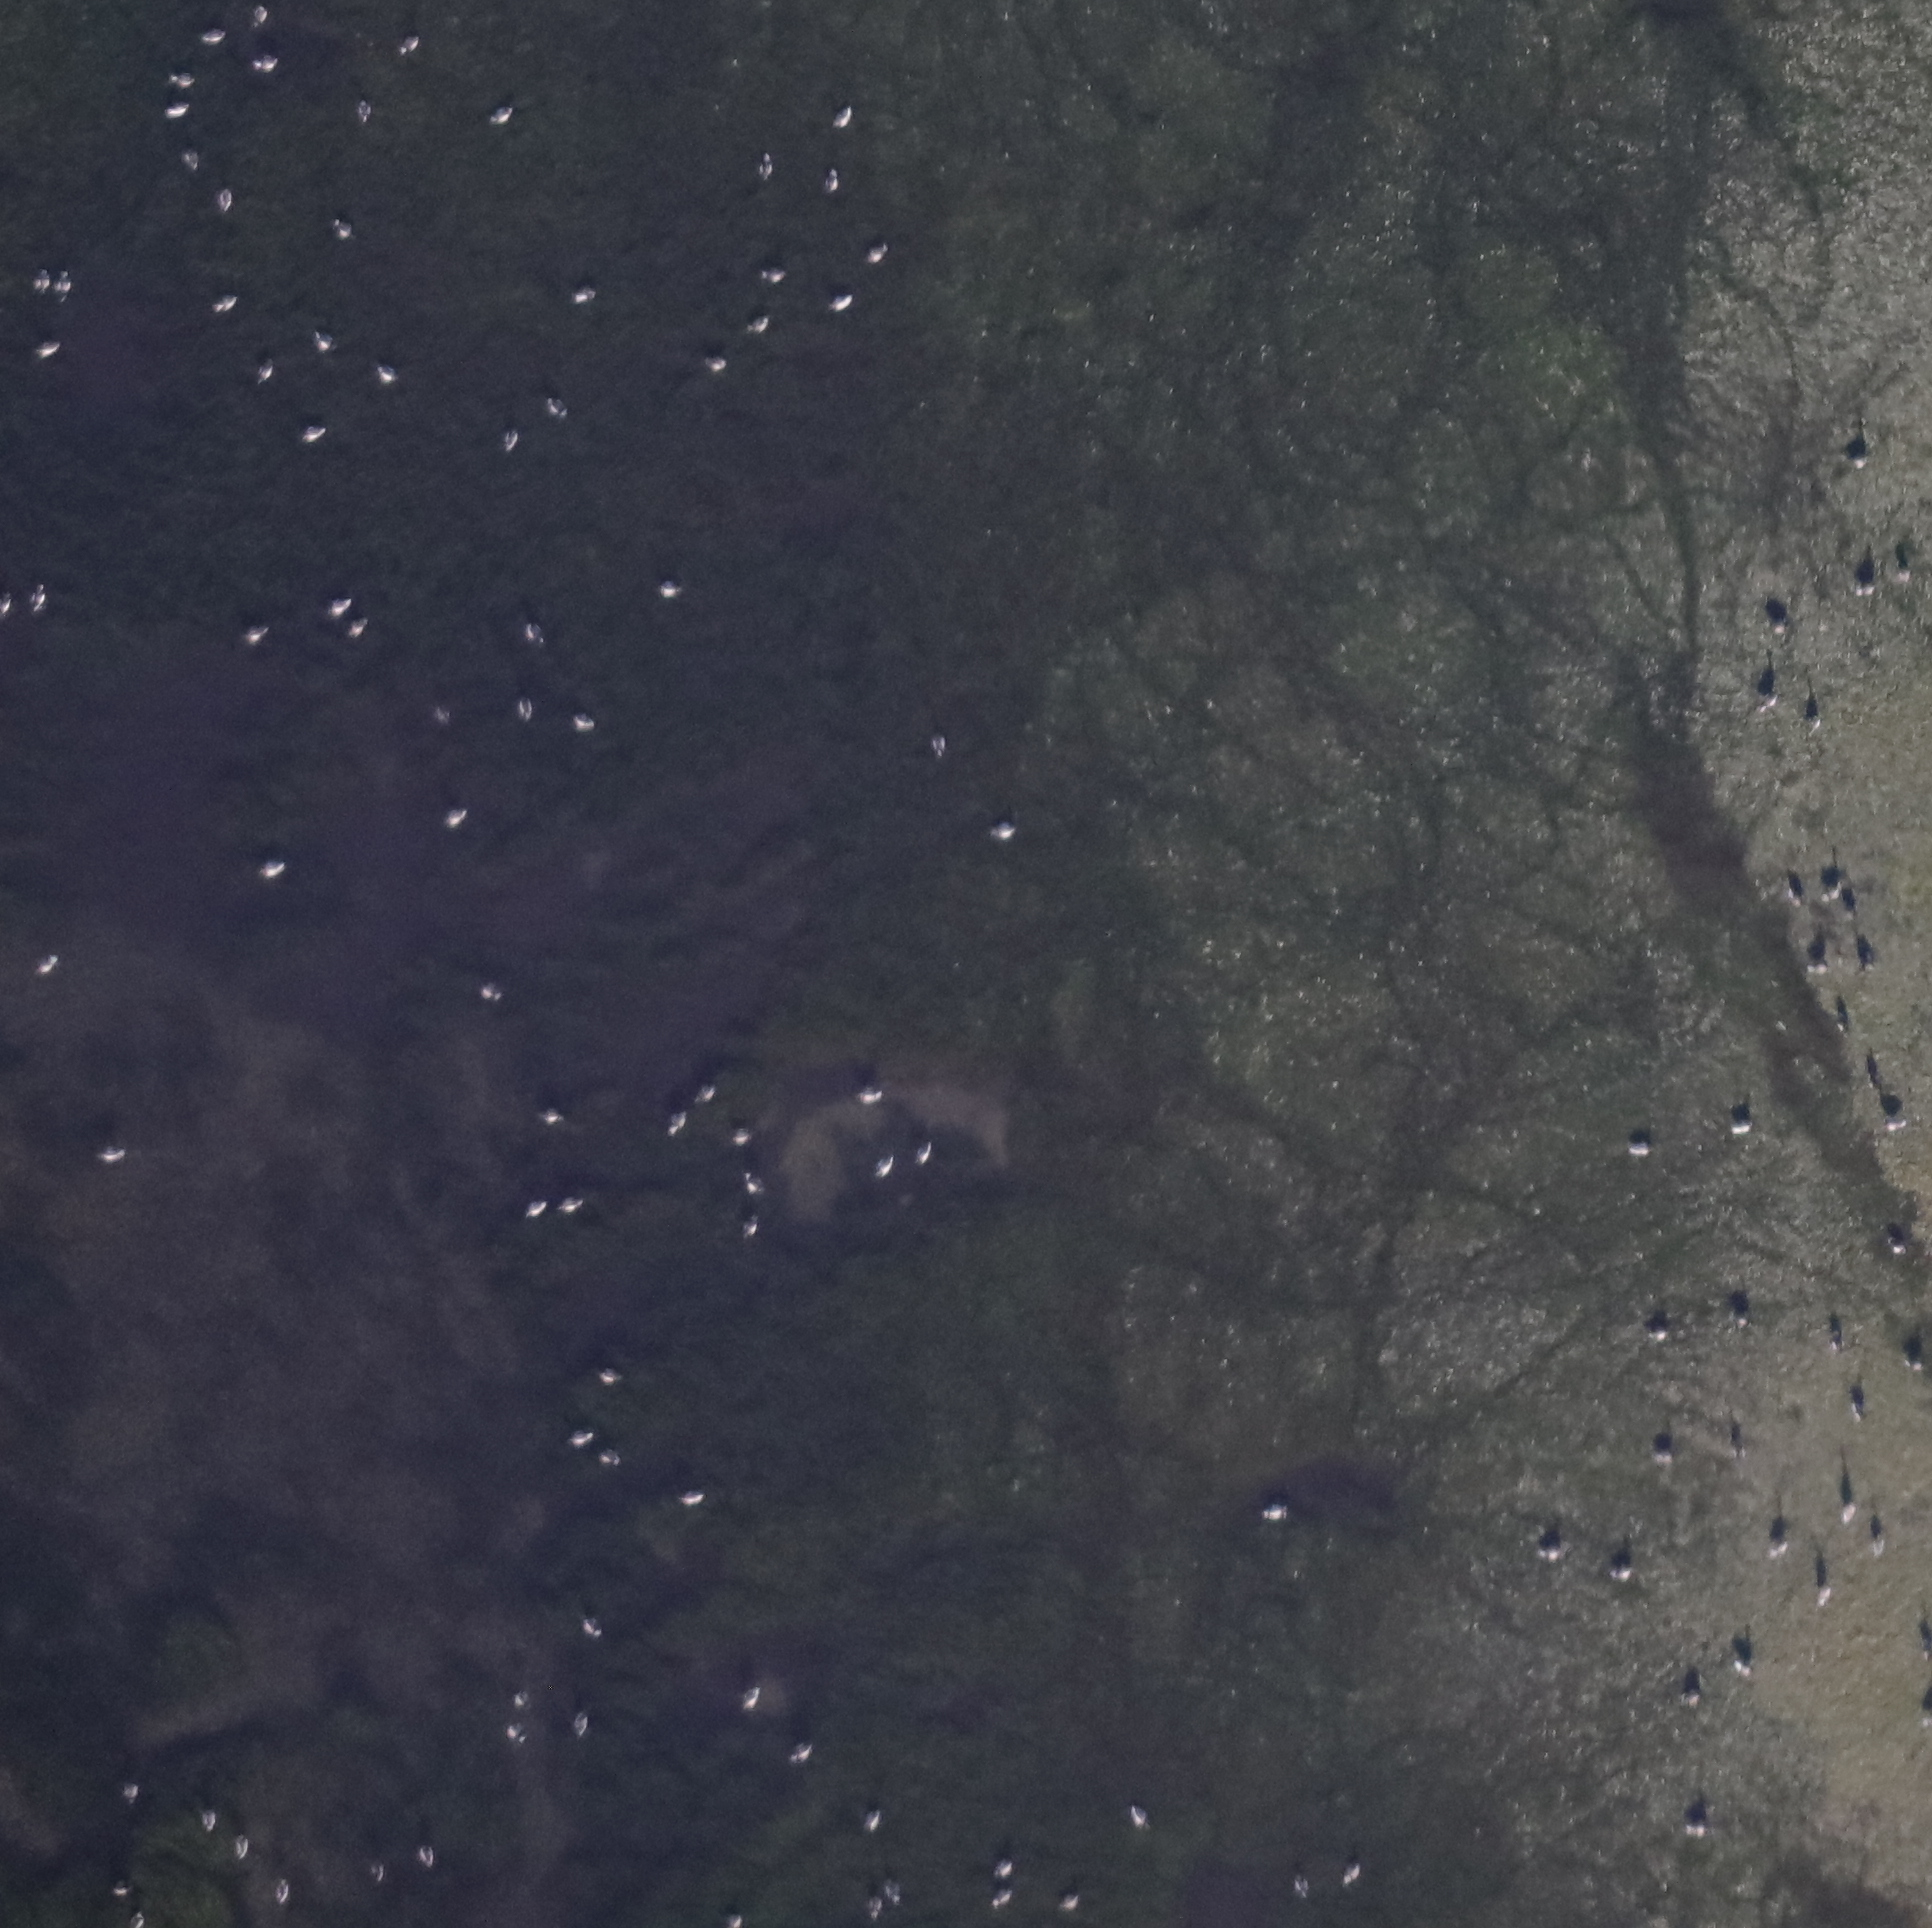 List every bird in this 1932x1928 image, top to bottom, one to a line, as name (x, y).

brant (261, 17)
brant (223, 38)
brant (417, 42)
brant (272, 70)
brant (182, 84)
brant (498, 109)
brant (372, 113)
brant (174, 119)
brant (843, 128)
brant (195, 159)
brant (772, 171)
brant (835, 189)
brant (228, 202)
brant (346, 233)
brant (874, 254)
brant (780, 278)
brant (51, 283)
brant (76, 289)
brant (592, 292)
brant (844, 296)
brant (226, 307)
brant (761, 322)
brant (330, 345)
brant (53, 348)
brant (721, 366)
brant (267, 370)
brant (398, 375)
brant (562, 405)
brant (314, 433)
brant (509, 448)
brant (1859, 460)
brant (1906, 579)
brant (680, 592)
brant (1866, 593)
brant (49, 601)
brant (11, 604)
brant (343, 610)
brant (1785, 623)
brant (367, 632)
brant (267, 636)
brant (543, 638)
brant (1767, 693)
brant (520, 710)
brant (1808, 720)
brant (580, 723)
brant (939, 741)
brant (460, 822)
brant (998, 826)
brant (279, 879)
brant (1794, 889)
brant (1841, 898)
brant (1865, 967)
brant (49, 973)
brant (1819, 973)
brant (491, 990)
brant (1845, 1026)
brant (1872, 1079)
brant (703, 1091)
brant (865, 1092)
brant (556, 1115)
brant (672, 1123)
brant (1902, 1126)
brant (1753, 1130)
brant (741, 1131)
brant (1639, 1147)
brant (928, 1153)
brant (114, 1165)
brant (887, 1165)
brant (755, 1181)
brant (536, 1210)
brant (575, 1210)
brant (760, 1223)
brant (1902, 1246)
brant (1735, 1322)
brant (1659, 1341)
brant (1837, 1348)
brant (1916, 1360)
brant (610, 1374)
brant (1856, 1406)
brant (580, 1439)
brant (1752, 1446)
brant (1665, 1462)
brant (608, 1464)
brant (696, 1499)
brant (1851, 1510)
brant (1275, 1515)
brant (1787, 1546)
brant (1875, 1549)
brant (1553, 1558)
brant (1622, 1578)
brant (1822, 1592)
brant (597, 1636)
brant (1740, 1668)
brant (1696, 1693)
brant (521, 1697)
brant (753, 1698)
brant (567, 1727)
brant (516, 1732)
brant (800, 1752)
brant (137, 1793)
brant (1138, 1813)
brant (216, 1818)
brant (877, 1823)
brant (1702, 1832)
brant (247, 1846)
brant (428, 1850)
brant (1006, 1868)
brant (1357, 1871)
brant (378, 1873)
brant (1310, 1880)
brant (124, 1886)
brant (286, 1886)
brant (894, 1890)
brant (1006, 1891)
brant (1072, 1904)
brant (871, 1907)
brant (135, 1927)